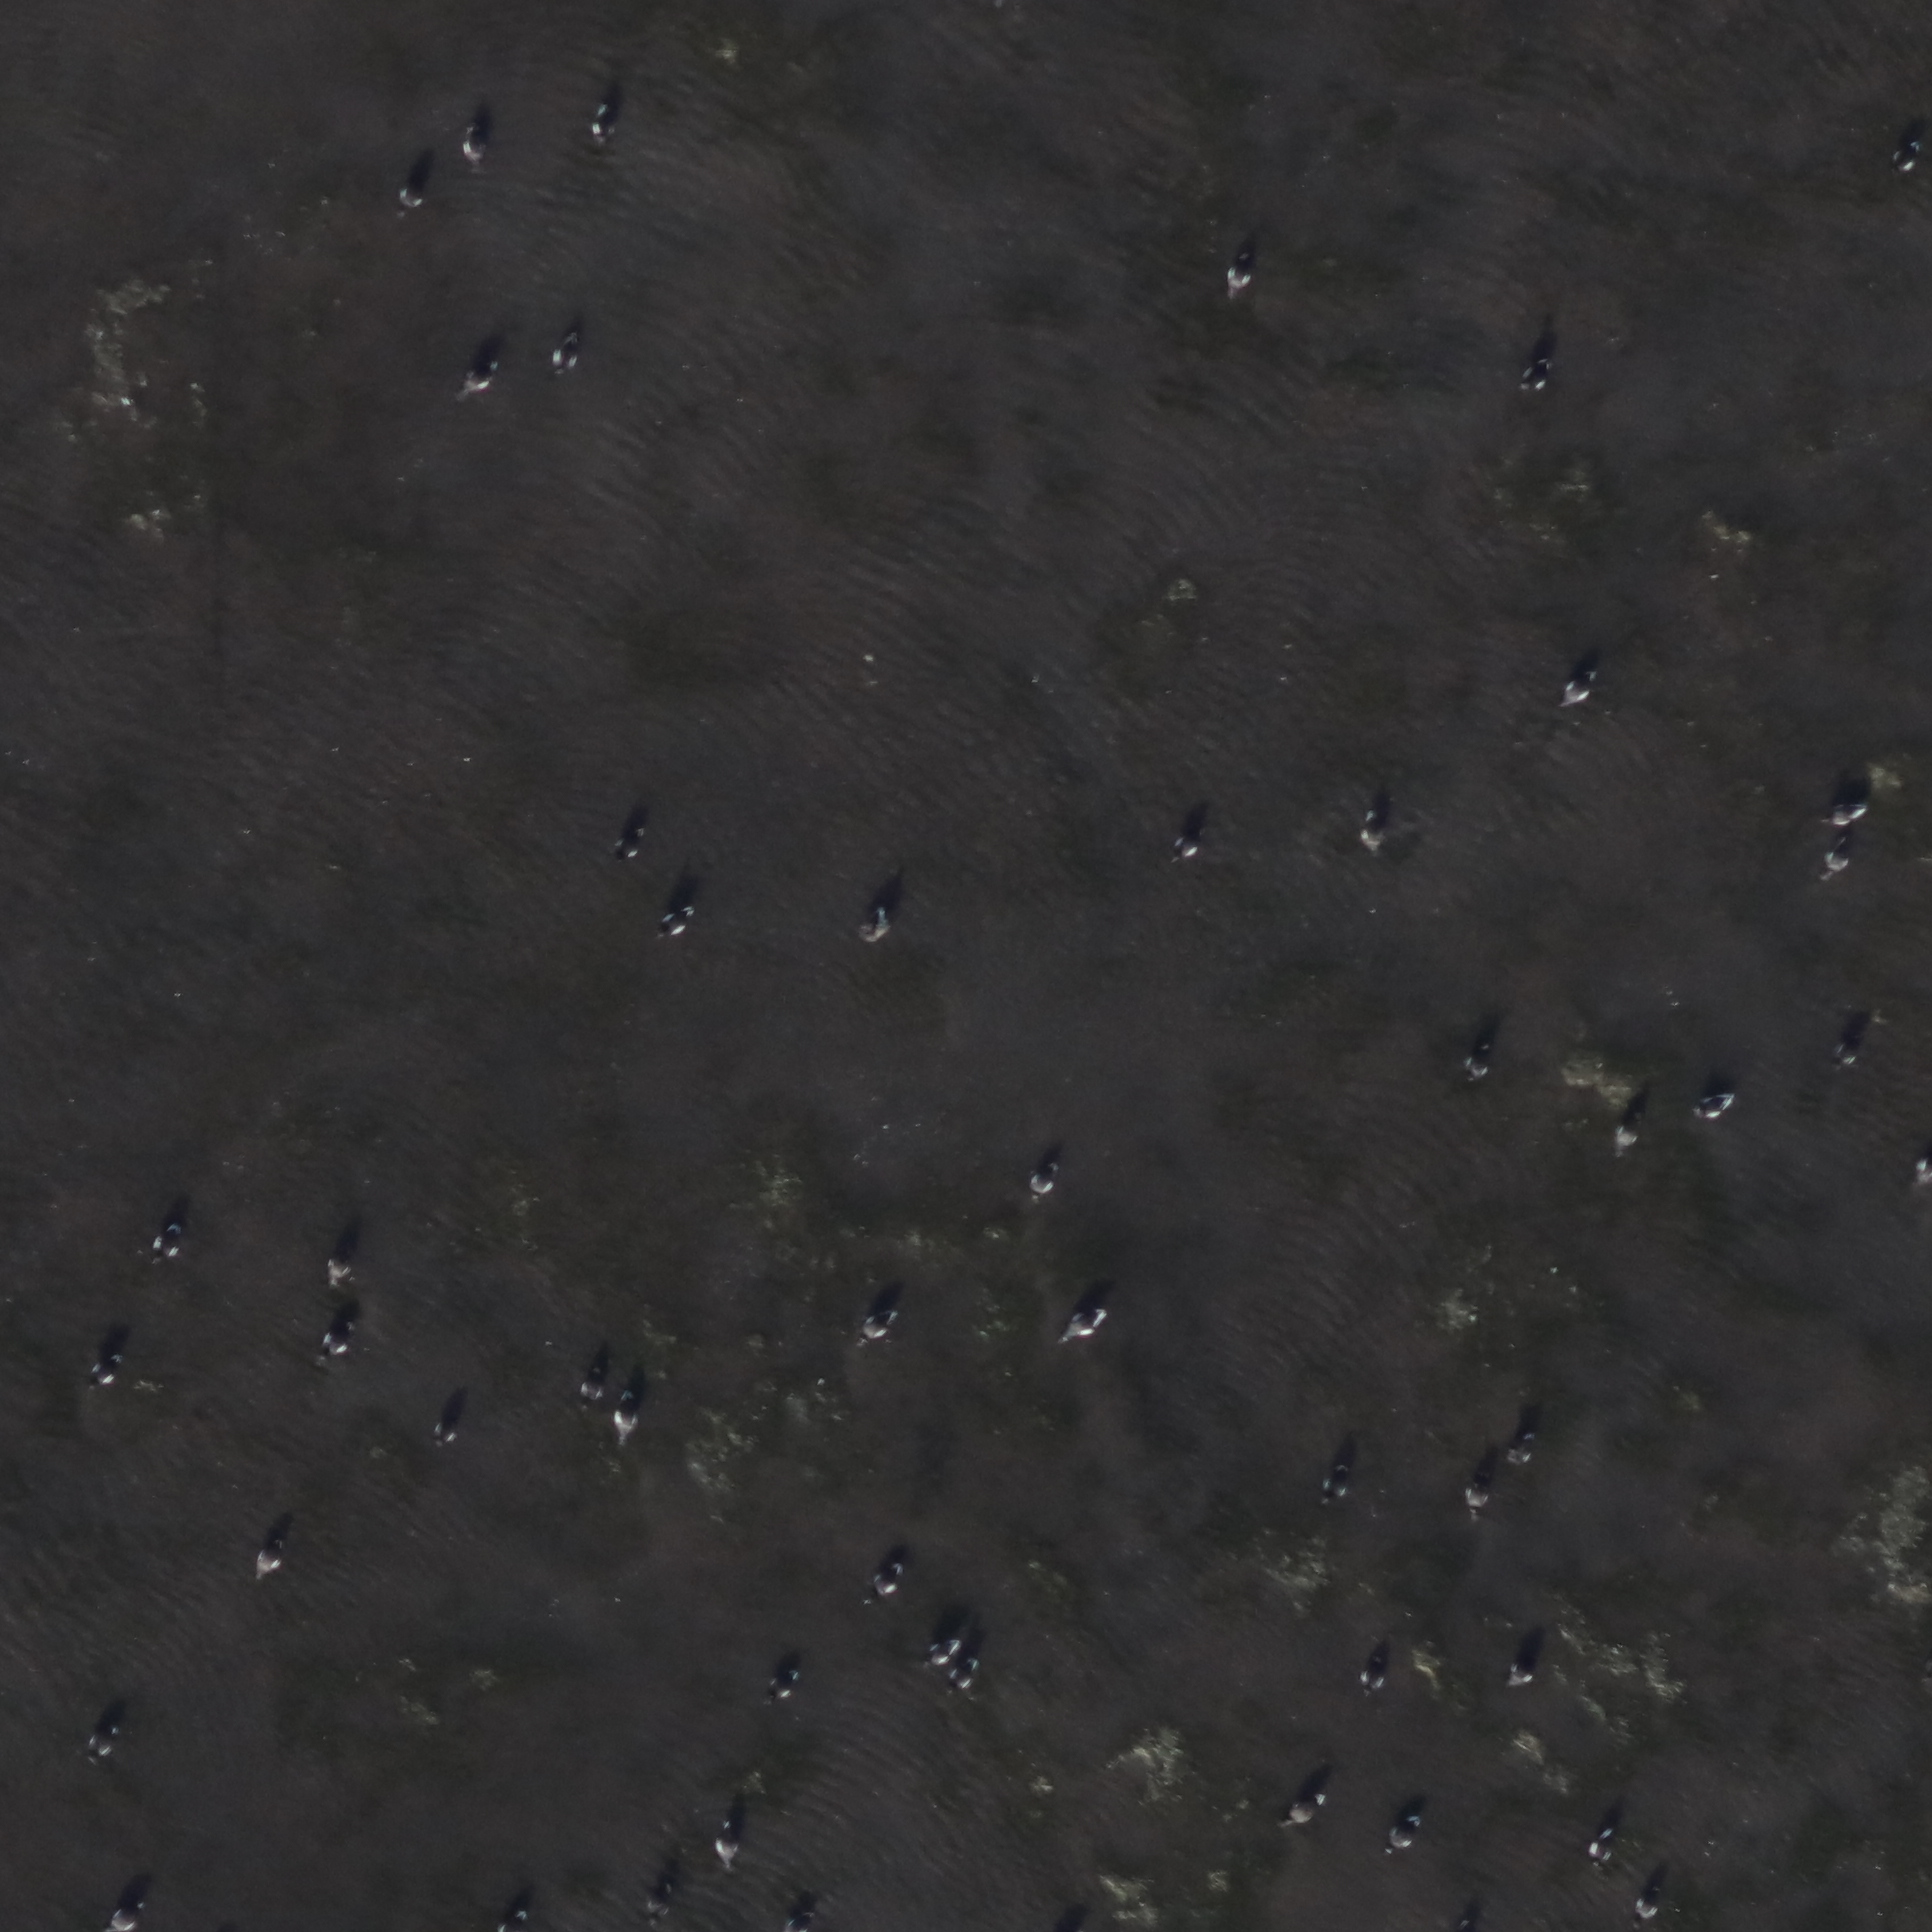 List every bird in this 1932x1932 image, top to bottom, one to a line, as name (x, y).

brant (604, 126)
brant (471, 148)
brant (1906, 158)
brant (408, 196)
brant (1239, 276)
brant (570, 352)
brant (467, 377)
brant (1538, 382)
brant (1578, 687)
brant (1846, 816)
brant (1374, 830)
brant (1183, 844)
brant (628, 847)
brant (1836, 864)
brant (676, 922)
brant (875, 930)
brant (1847, 1046)
brant (1483, 1069)
brant (1713, 1104)
brant (1625, 1129)
brant (1928, 1173)
brant (1039, 1188)
brant (170, 1240)
brant (336, 1269)
brant (1081, 1320)
brant (874, 1321)
brant (334, 1345)
brant (104, 1376)
brant (595, 1388)
brant (633, 1422)
brant (446, 1441)
brant (1519, 1446)
brant (1334, 1482)
brant (1479, 1495)
brant (268, 1556)
brant (885, 1578)
brant (938, 1652)
brant (1524, 1665)
brant (1372, 1677)
brant (975, 1680)
brant (780, 1688)
brant (101, 1741)
brant (1303, 1812)
brant (1403, 1830)
brant (727, 1844)
brant (1603, 1847)
brant (662, 1906)
brant (1648, 1914)
brant (124, 1916)
brant (511, 1931)